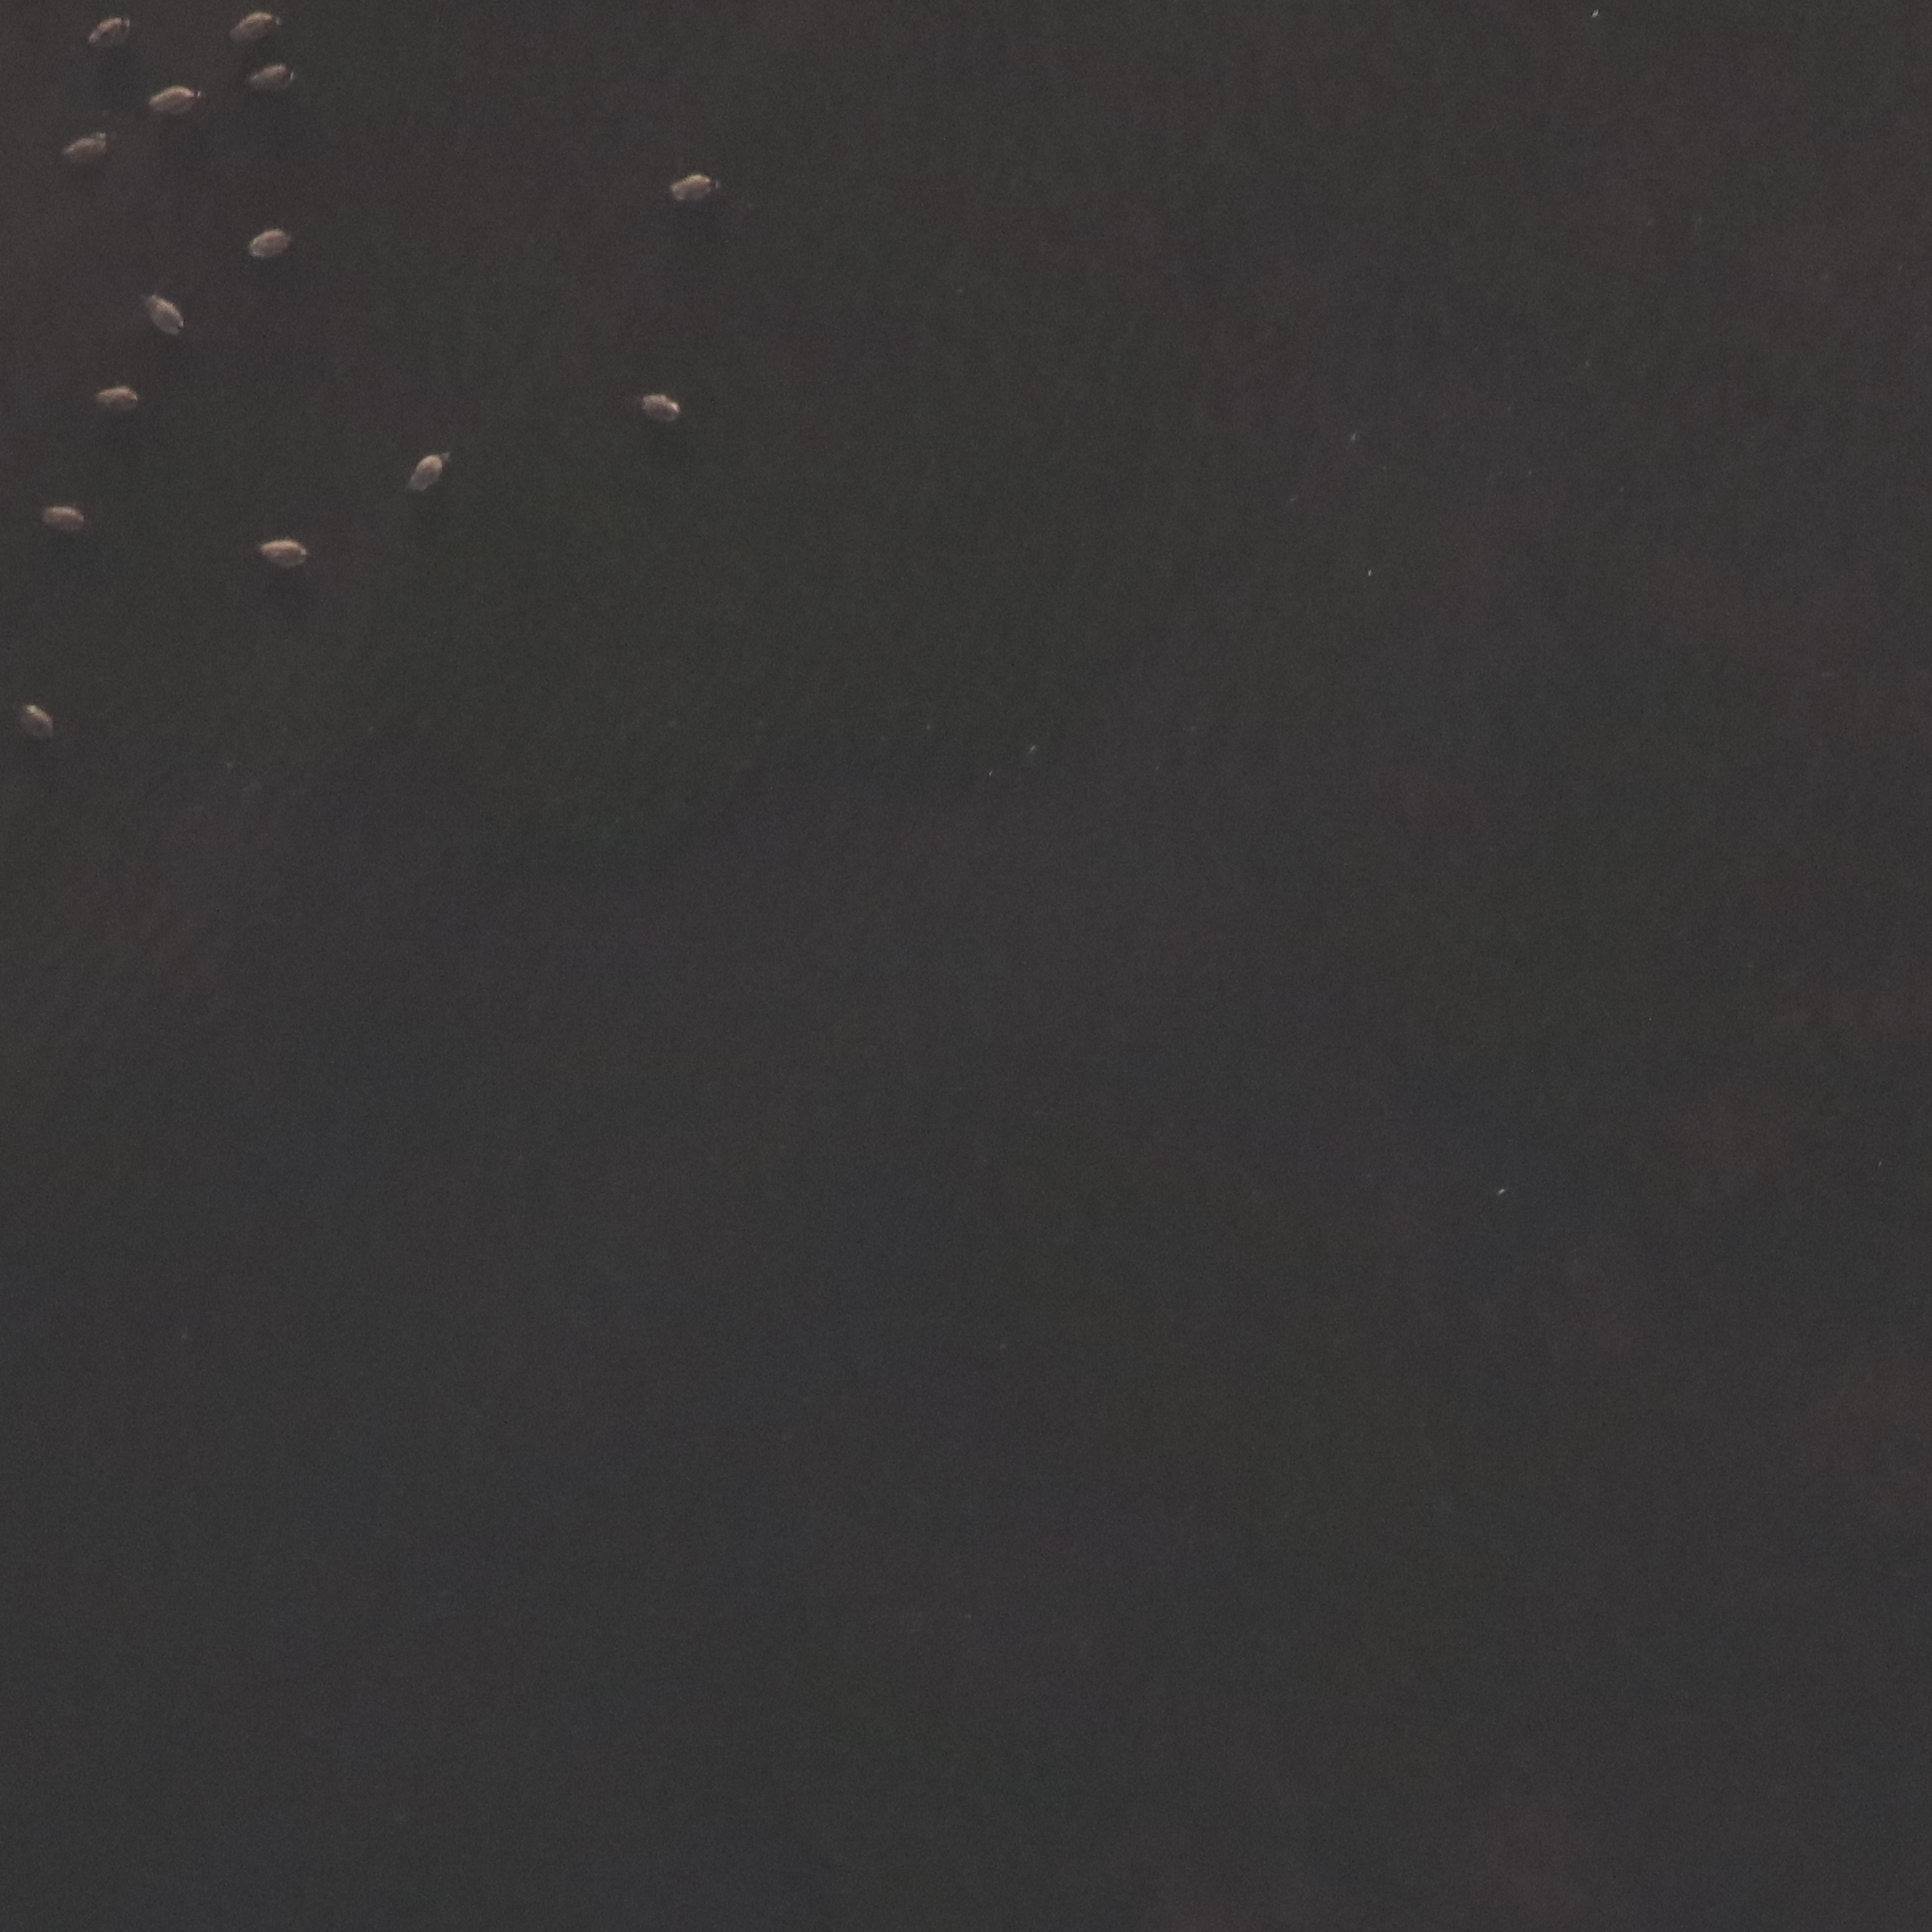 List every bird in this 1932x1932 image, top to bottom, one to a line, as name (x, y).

Canada goose (263, 24)
Canada goose (105, 31)
Canada goose (267, 81)
Canada goose (173, 101)
Canada goose (86, 150)
Canada goose (694, 189)
Canada goose (272, 245)
Canada goose (165, 316)
Canada goose (115, 397)
Canada goose (660, 406)
Canada goose (428, 474)
Canada goose (65, 519)
Canada goose (284, 553)
Canada goose (39, 724)